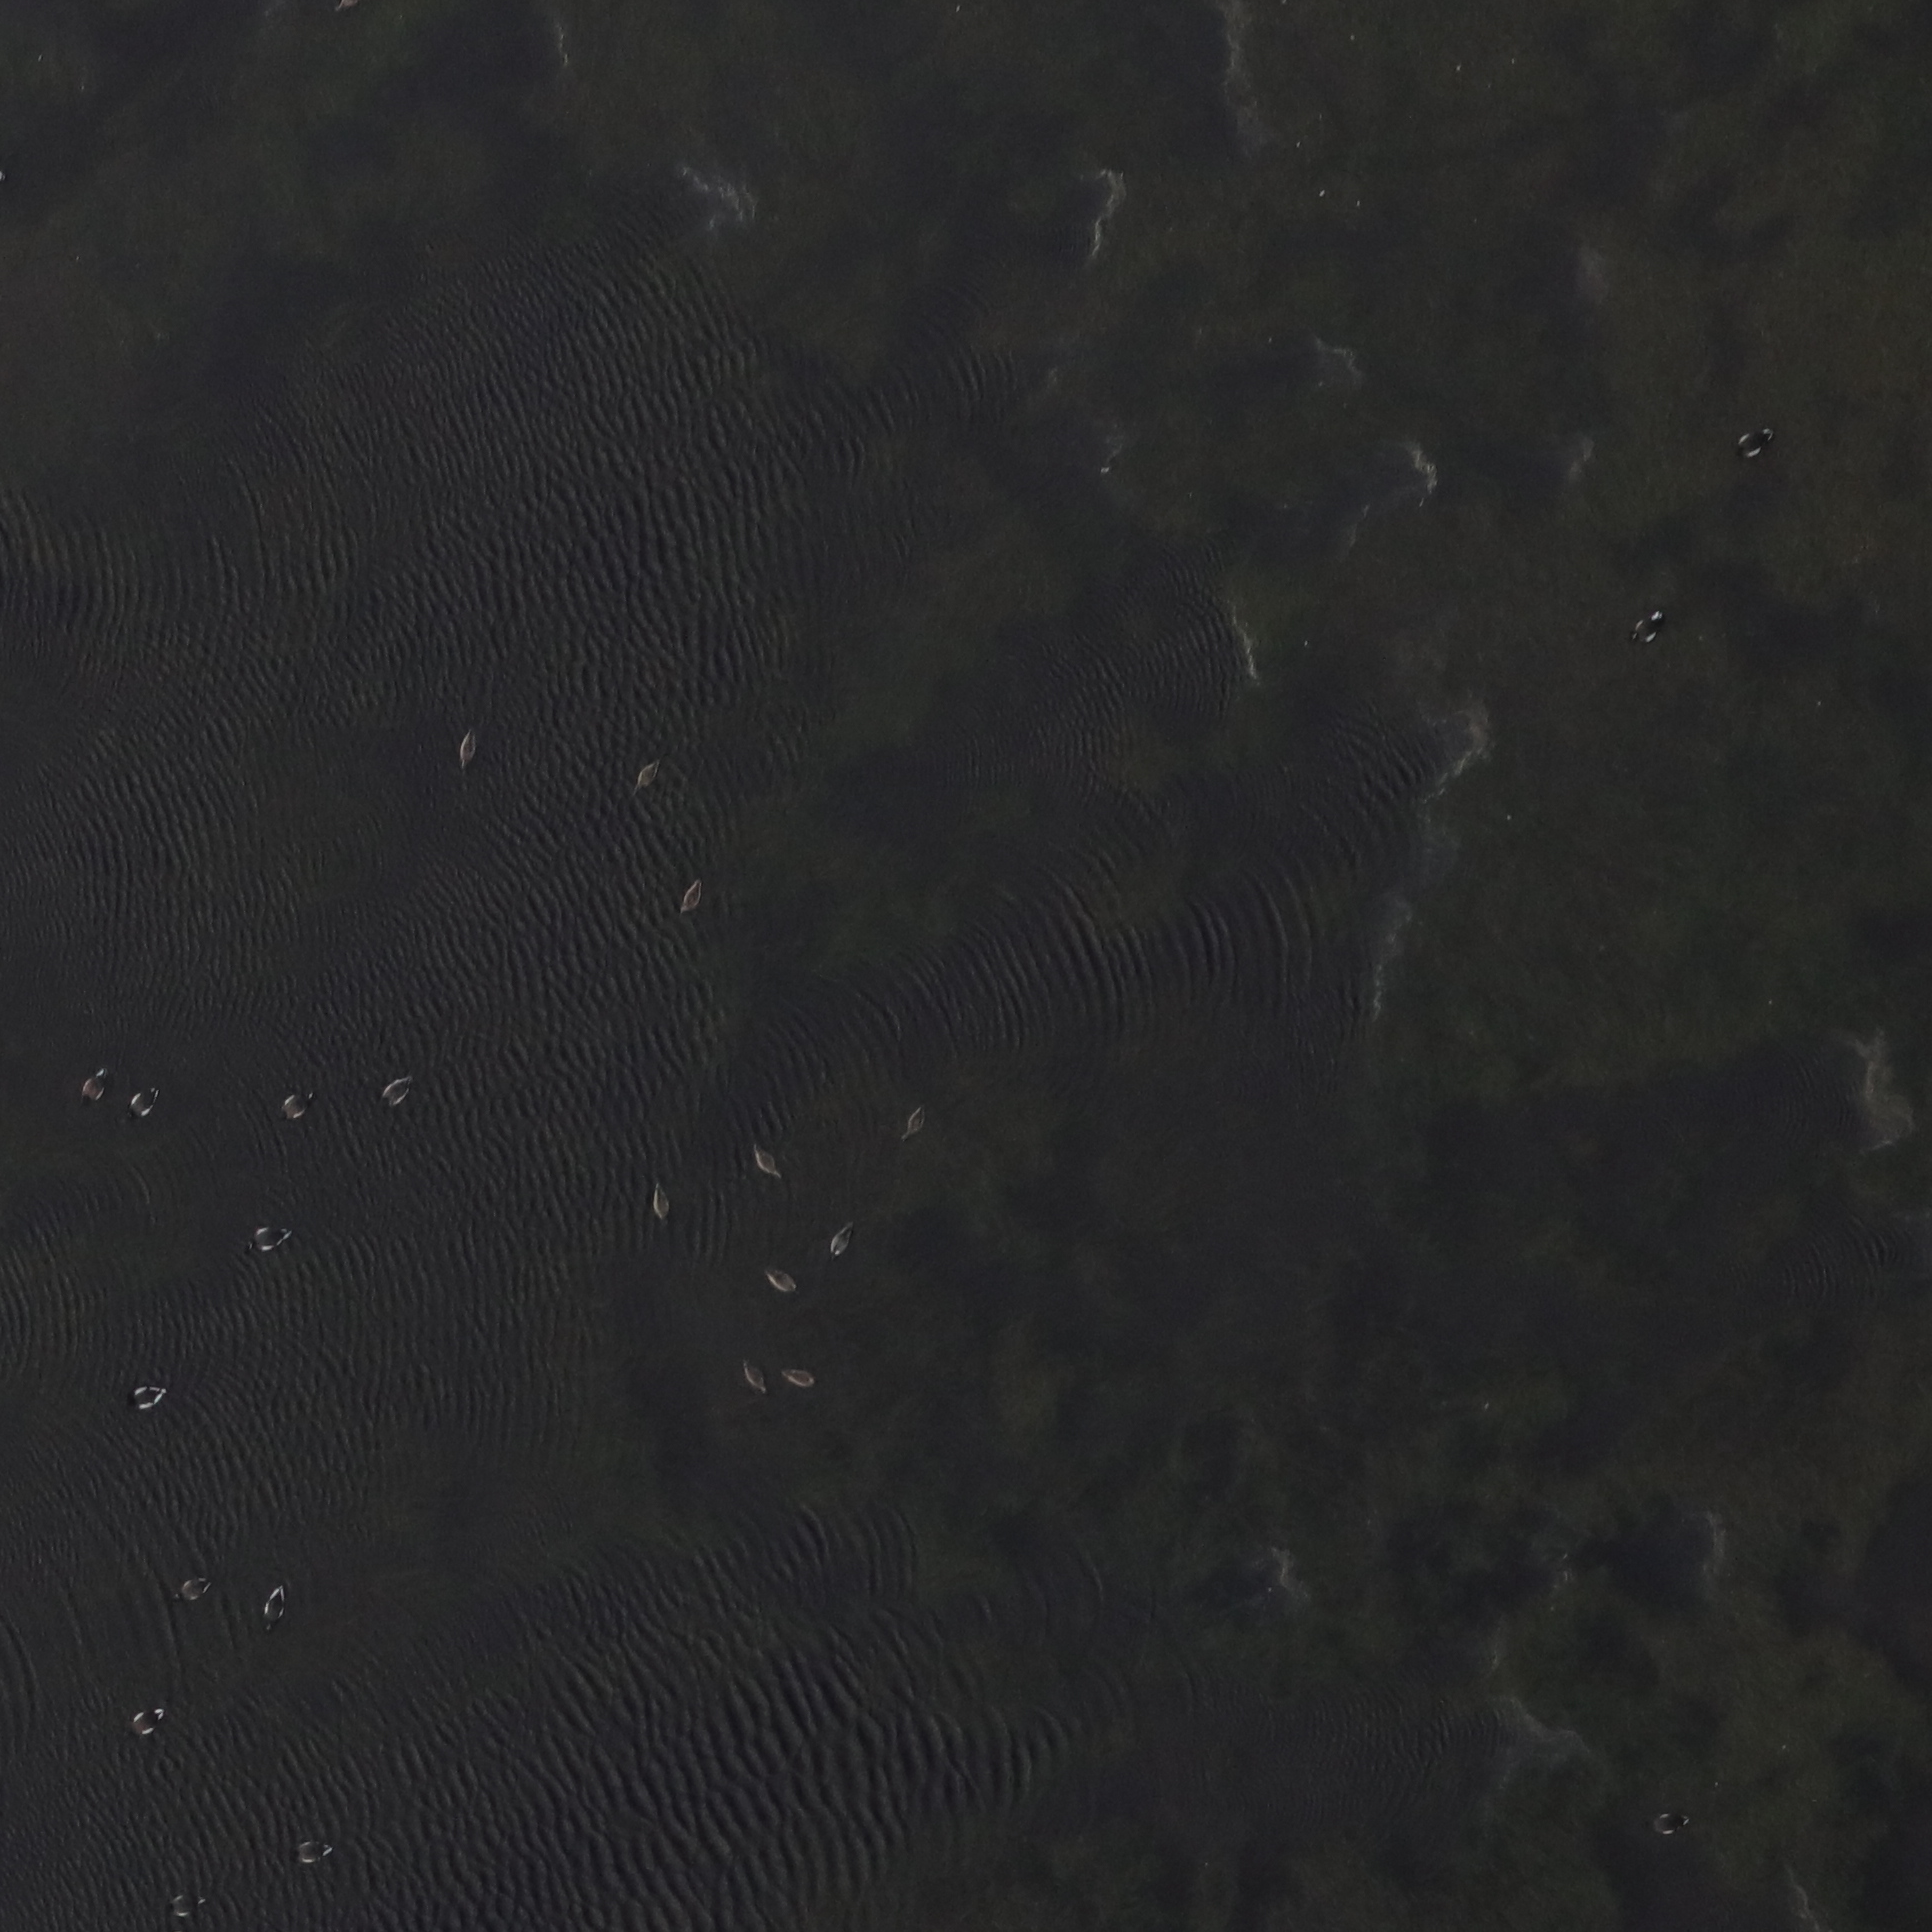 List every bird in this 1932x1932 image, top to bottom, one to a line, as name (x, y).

brant (1753, 444)
brant (1647, 629)
other bird (468, 748)
other bird (650, 775)
other bird (690, 899)
brant (93, 1087)
brant (401, 1094)
brant (142, 1101)
brant (296, 1106)
other bird (914, 1121)
other bird (764, 1164)
other bird (662, 1196)
brant (268, 1240)
other bird (839, 1241)
other bird (786, 1280)
other bird (754, 1373)
other bird (800, 1375)
brant (147, 1396)
brant (192, 1590)
brant (275, 1607)
brant (145, 1723)
brant (1668, 1821)
brant (313, 1851)
brant (185, 1905)